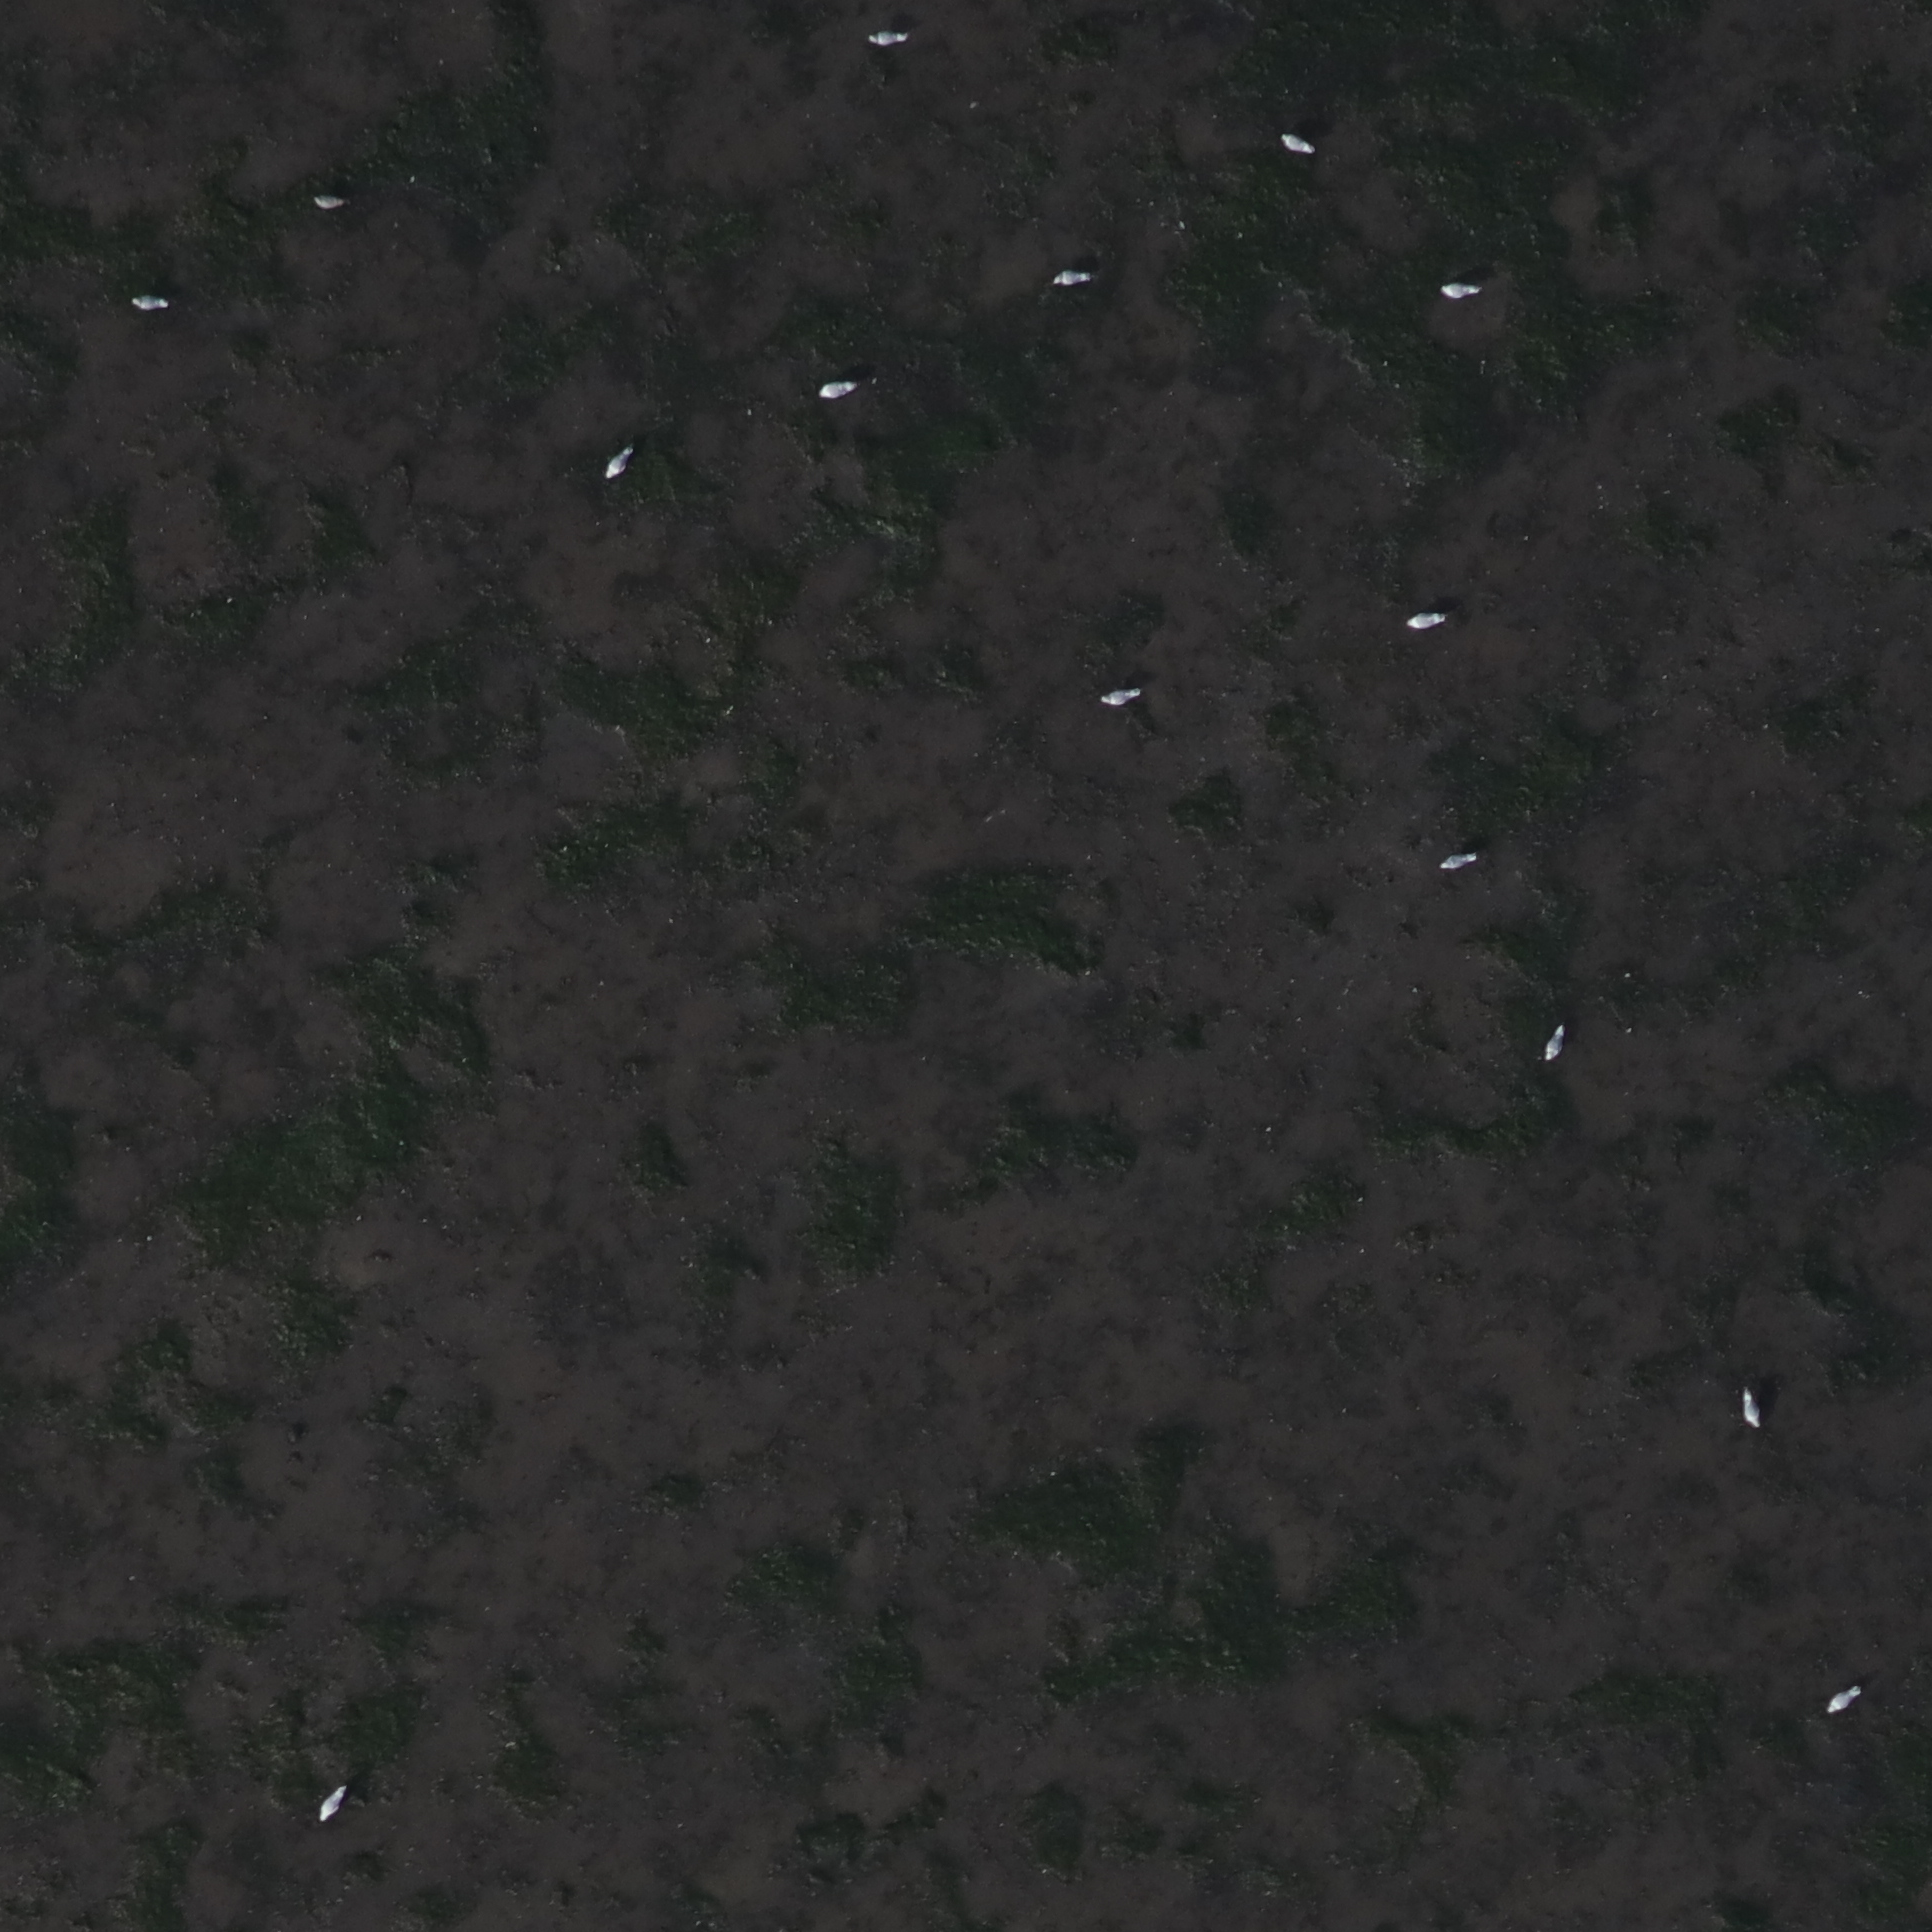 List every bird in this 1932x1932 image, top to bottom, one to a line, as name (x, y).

gull (882, 34)
gull (1297, 145)
gull (323, 199)
gull (1071, 273)
gull (1457, 290)
gull (143, 296)
gull (836, 390)
gull (614, 472)
gull (1425, 621)
gull (1124, 693)
gull (1462, 864)
gull (1560, 1039)
gull (1751, 1407)
gull (1842, 1700)
gull (334, 1803)